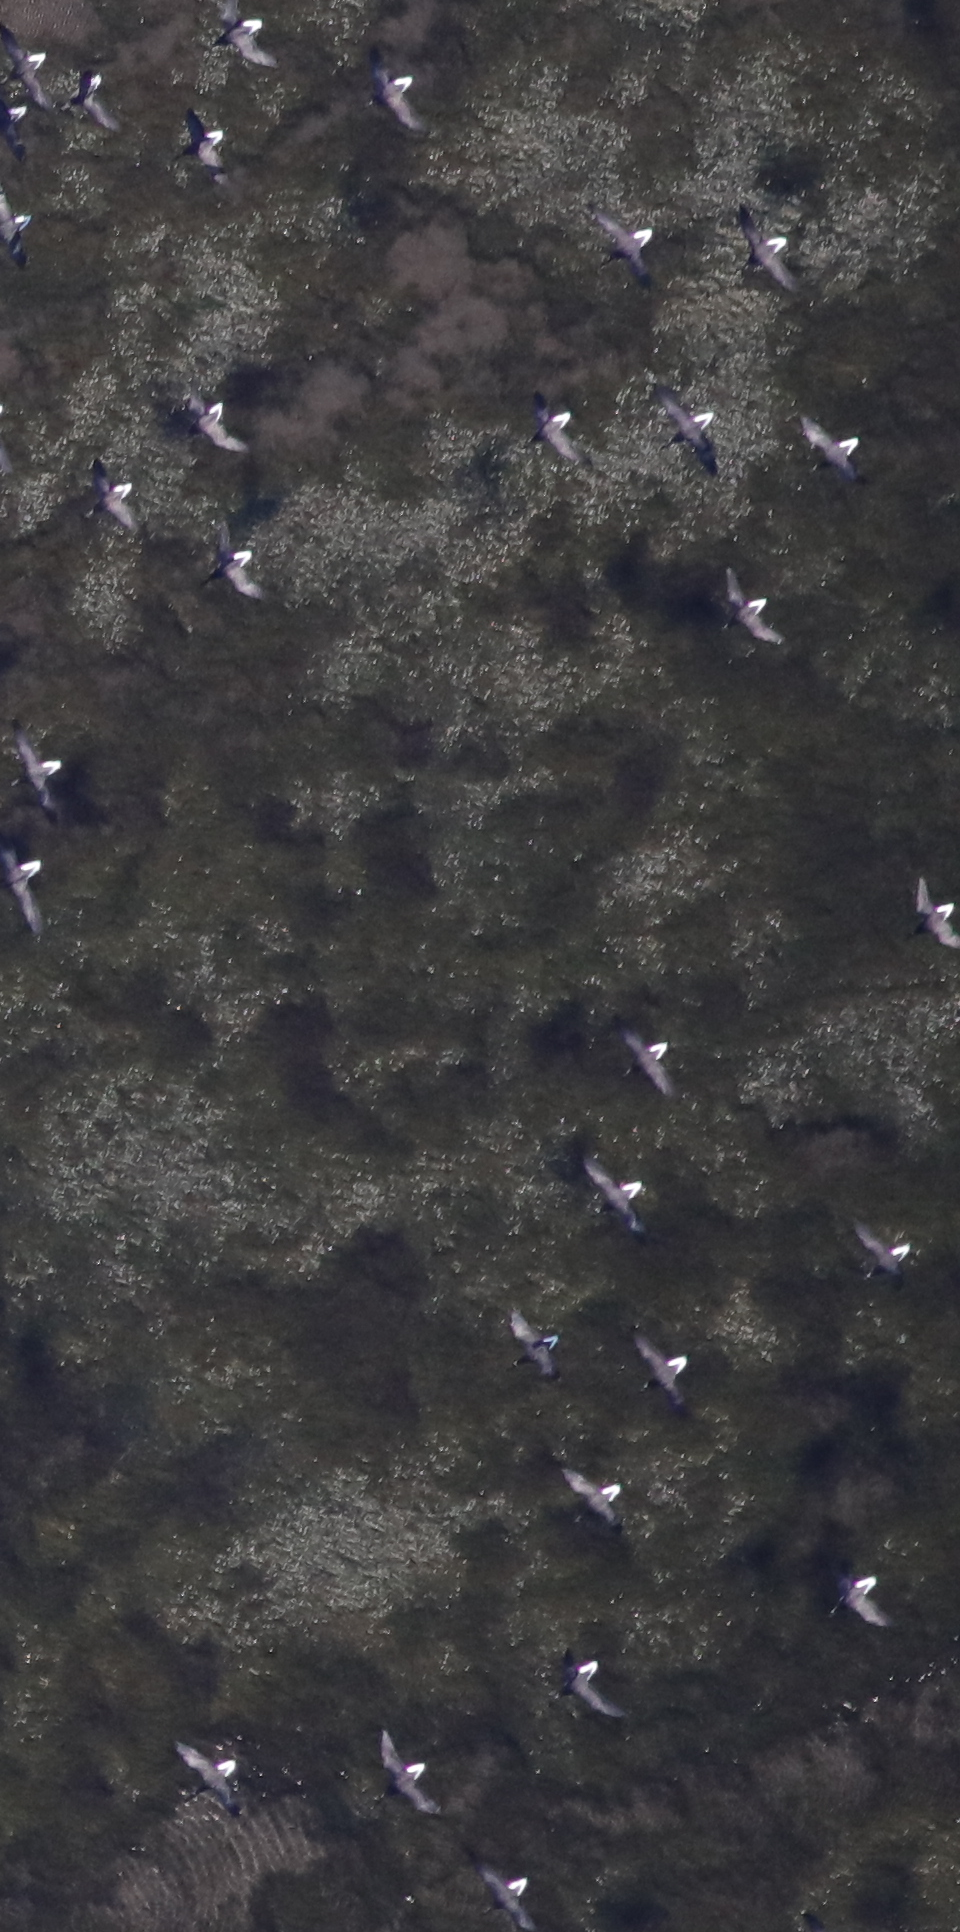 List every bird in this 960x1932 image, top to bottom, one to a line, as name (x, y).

brant (239, 51)
brant (24, 70)
brant (392, 94)
brant (96, 102)
brant (5, 129)
brant (197, 146)
brant (4, 226)
brant (627, 244)
brant (771, 245)
brant (212, 412)
brant (558, 412)
brant (693, 418)
brant (840, 441)
brant (112, 494)
brant (232, 555)
brant (747, 607)
brant (40, 764)
brant (33, 884)
brant (934, 914)
brant (645, 1065)
brant (621, 1203)
brant (884, 1241)
brant (524, 1354)
brant (662, 1371)
brant (586, 1495)
brant (868, 1593)
brant (586, 1680)
brant (207, 1777)
brant (414, 1787)
brant (514, 1880)